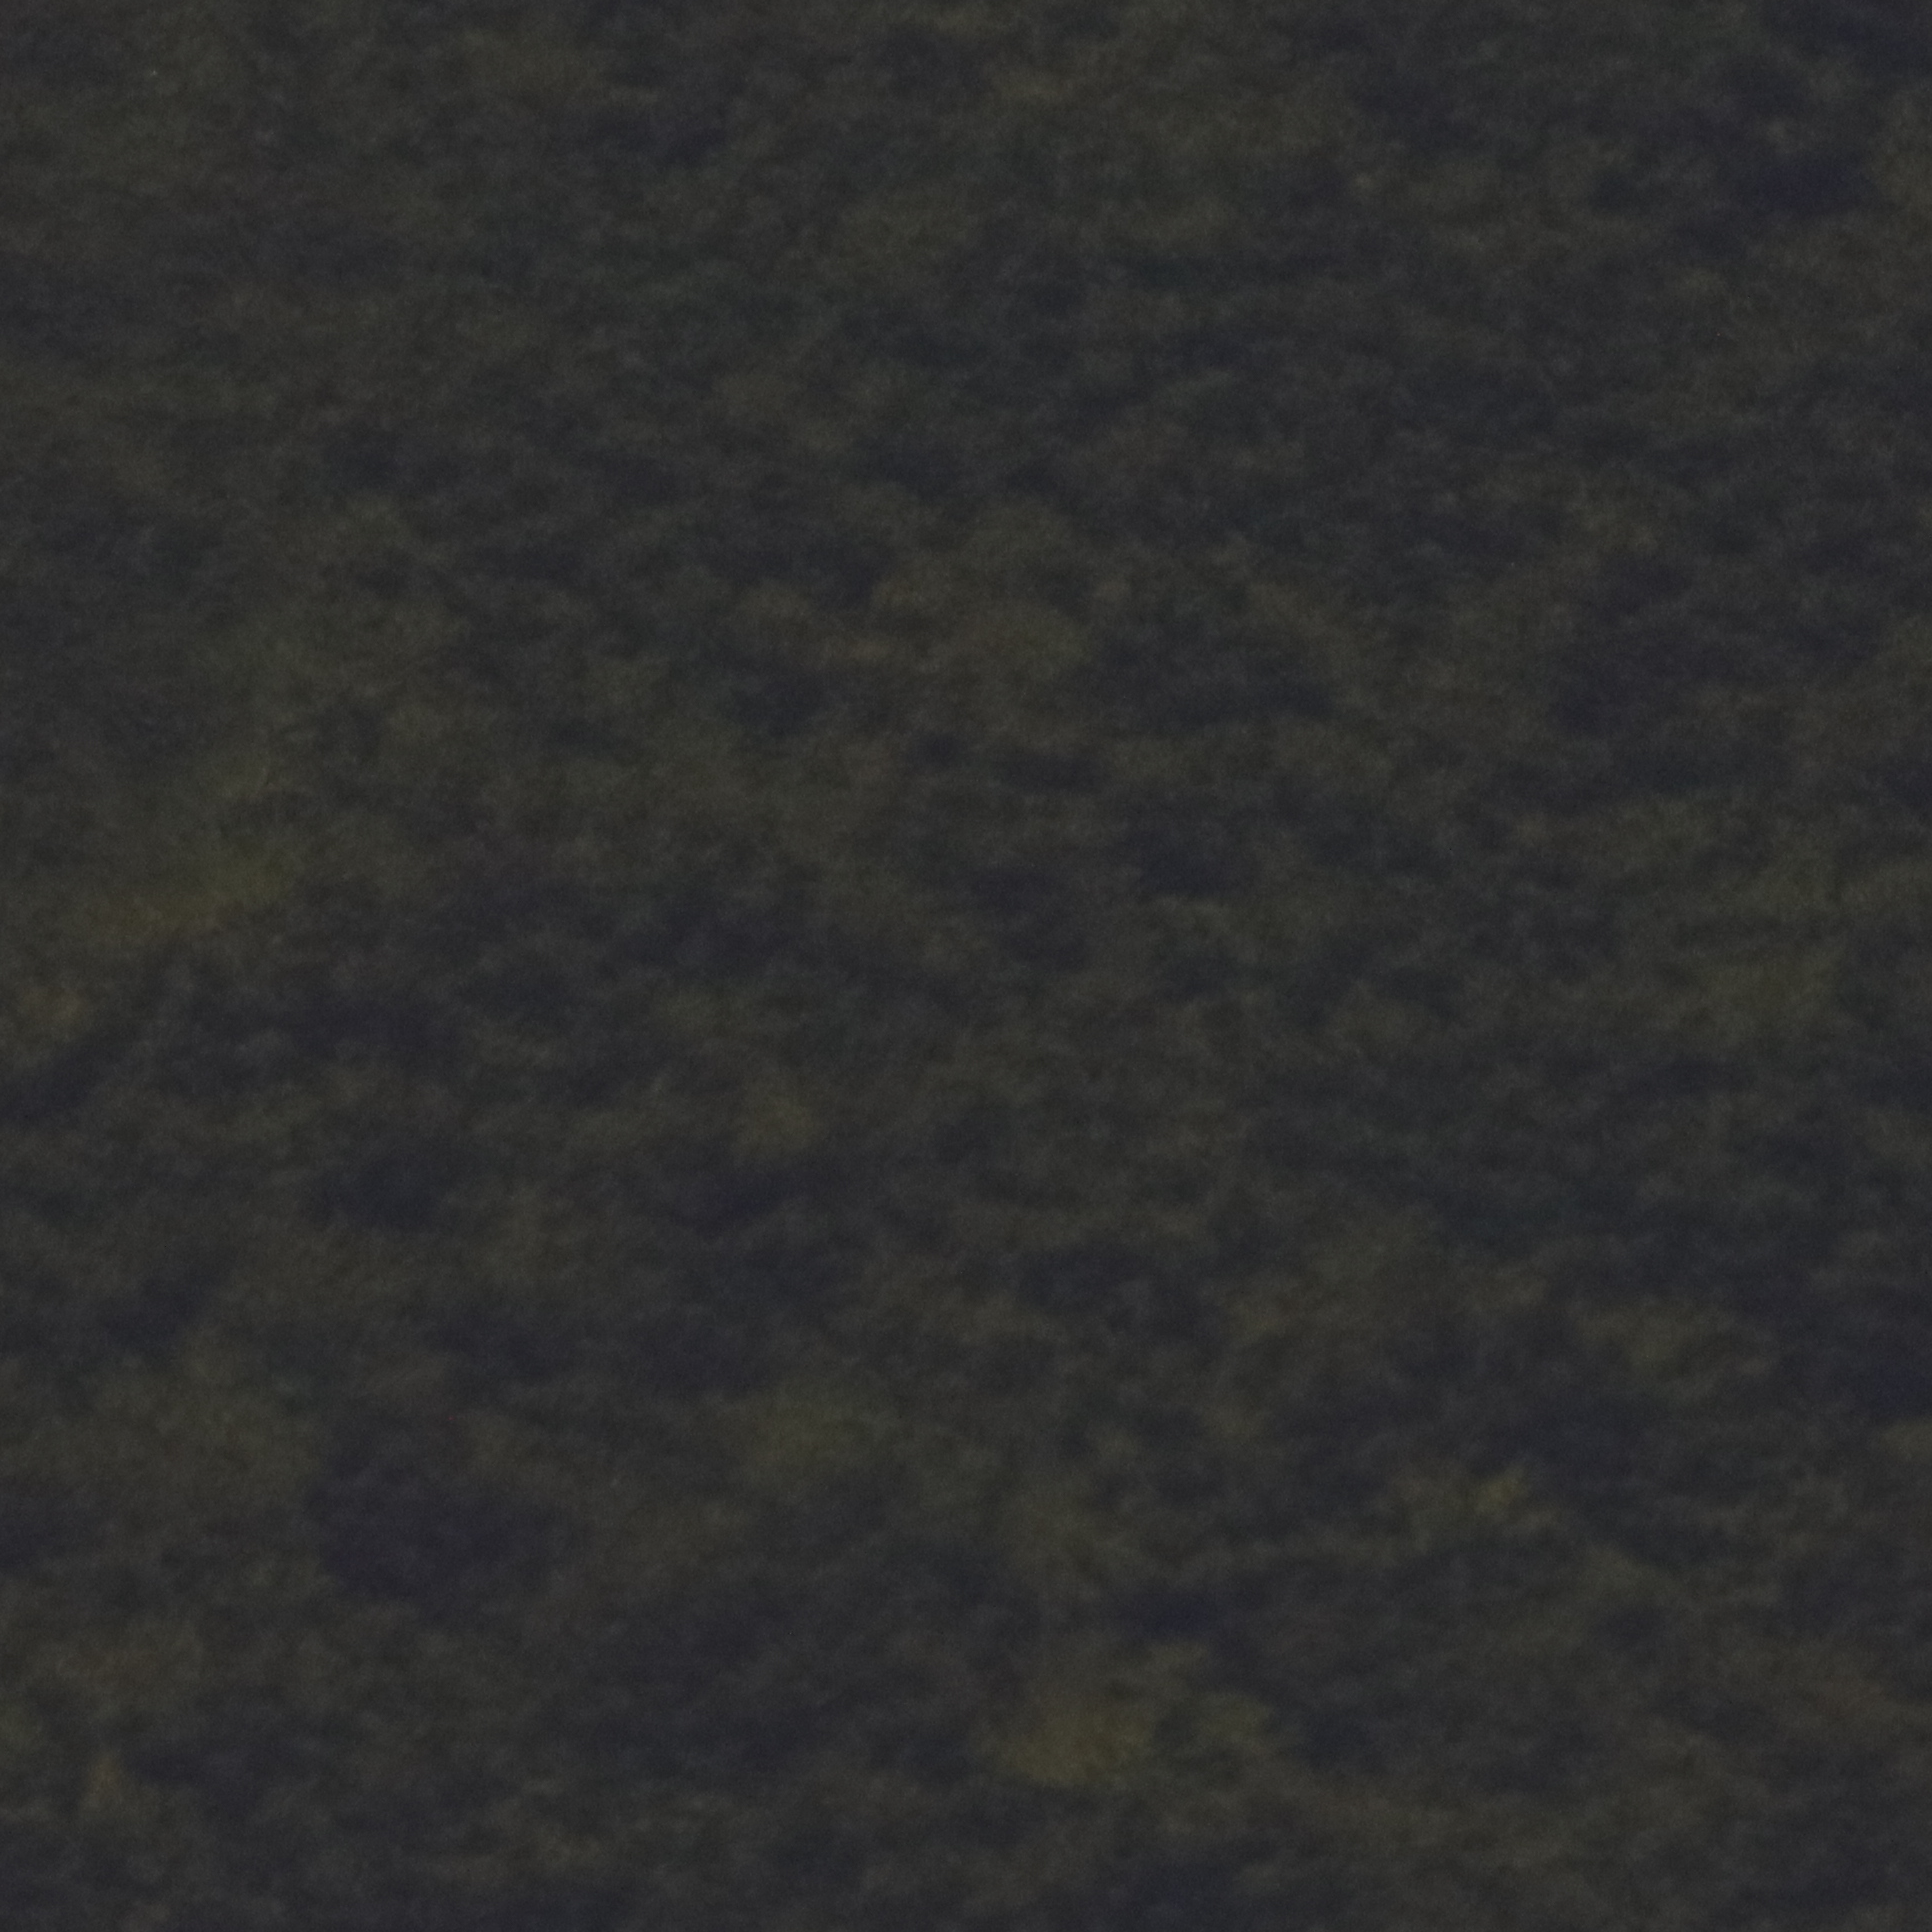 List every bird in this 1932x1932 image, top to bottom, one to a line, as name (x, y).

None